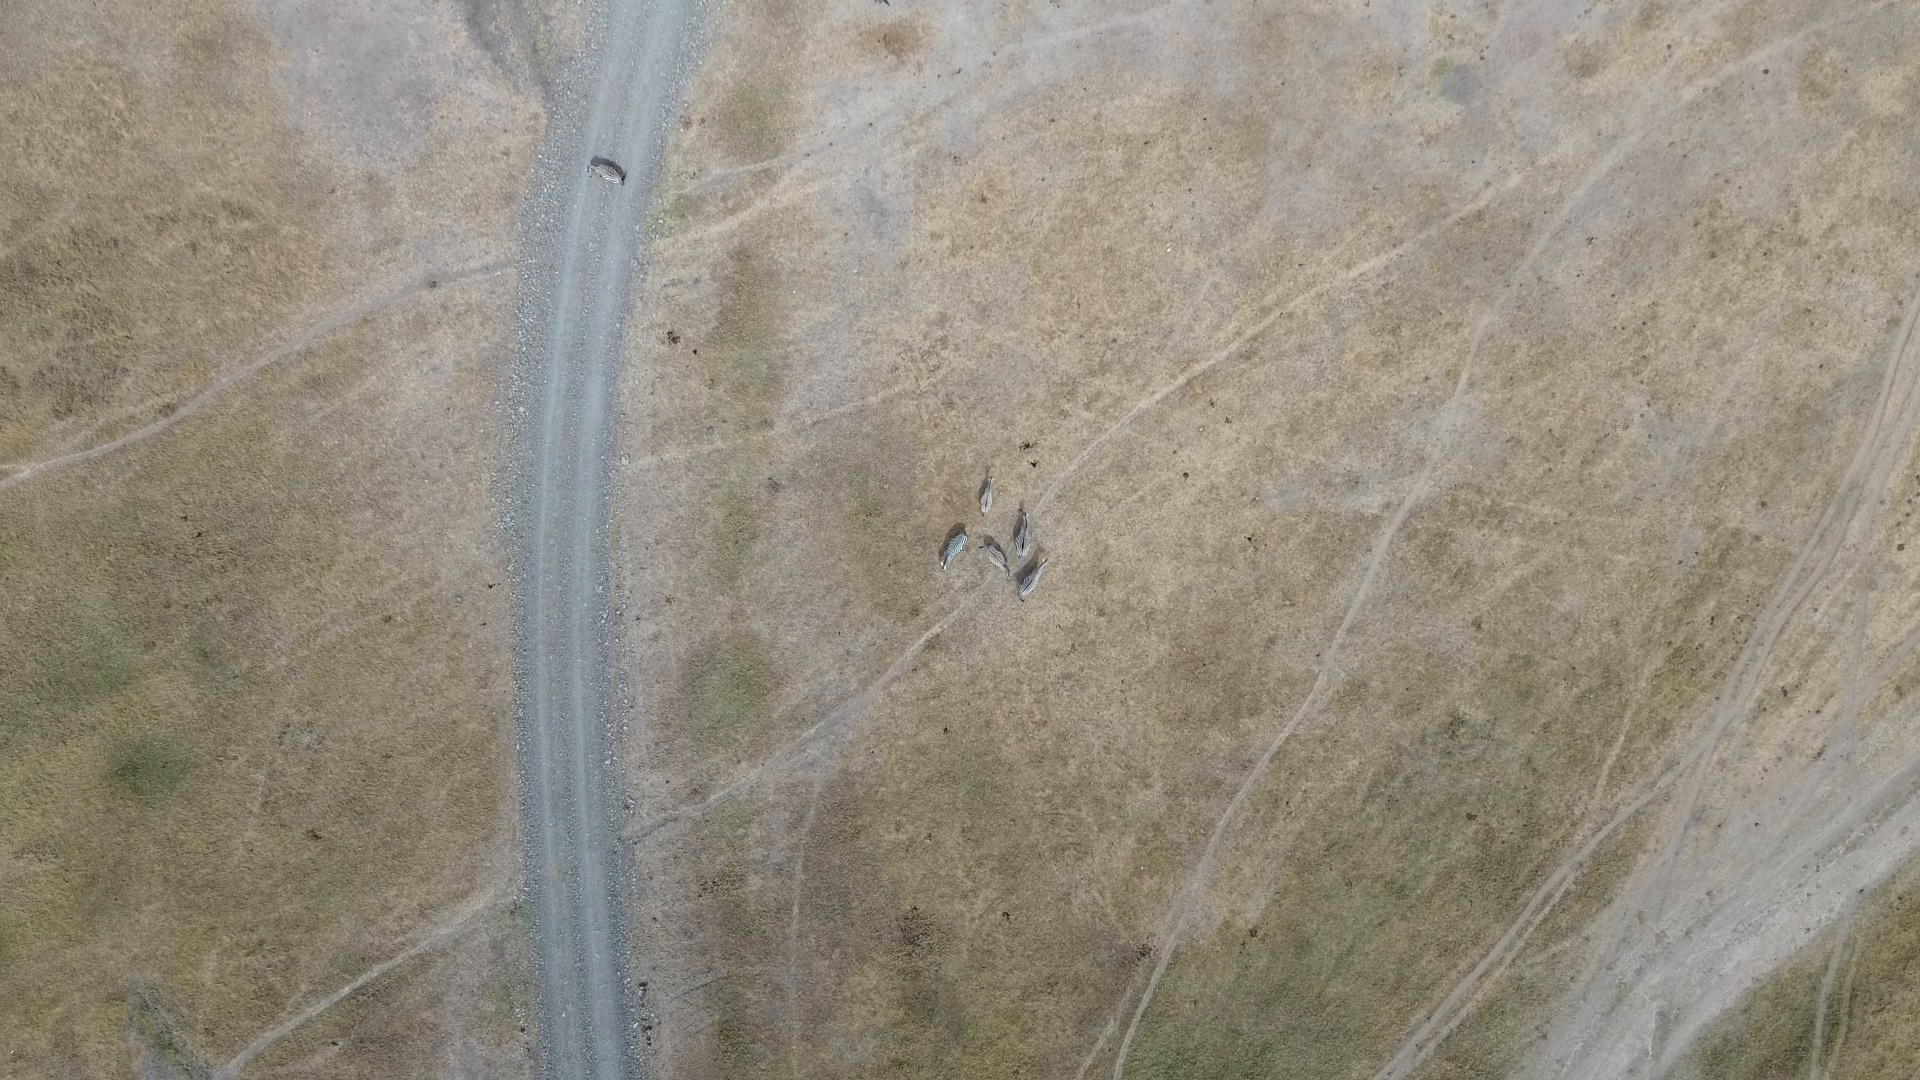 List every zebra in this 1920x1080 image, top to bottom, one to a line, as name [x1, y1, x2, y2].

zebra [583, 162, 626, 187]
zebra [977, 476, 995, 515]
zebra [1014, 514, 1031, 560]
zebra [937, 535, 968, 574]
zebra [986, 547, 1012, 583]
zebra [1017, 562, 1047, 597]